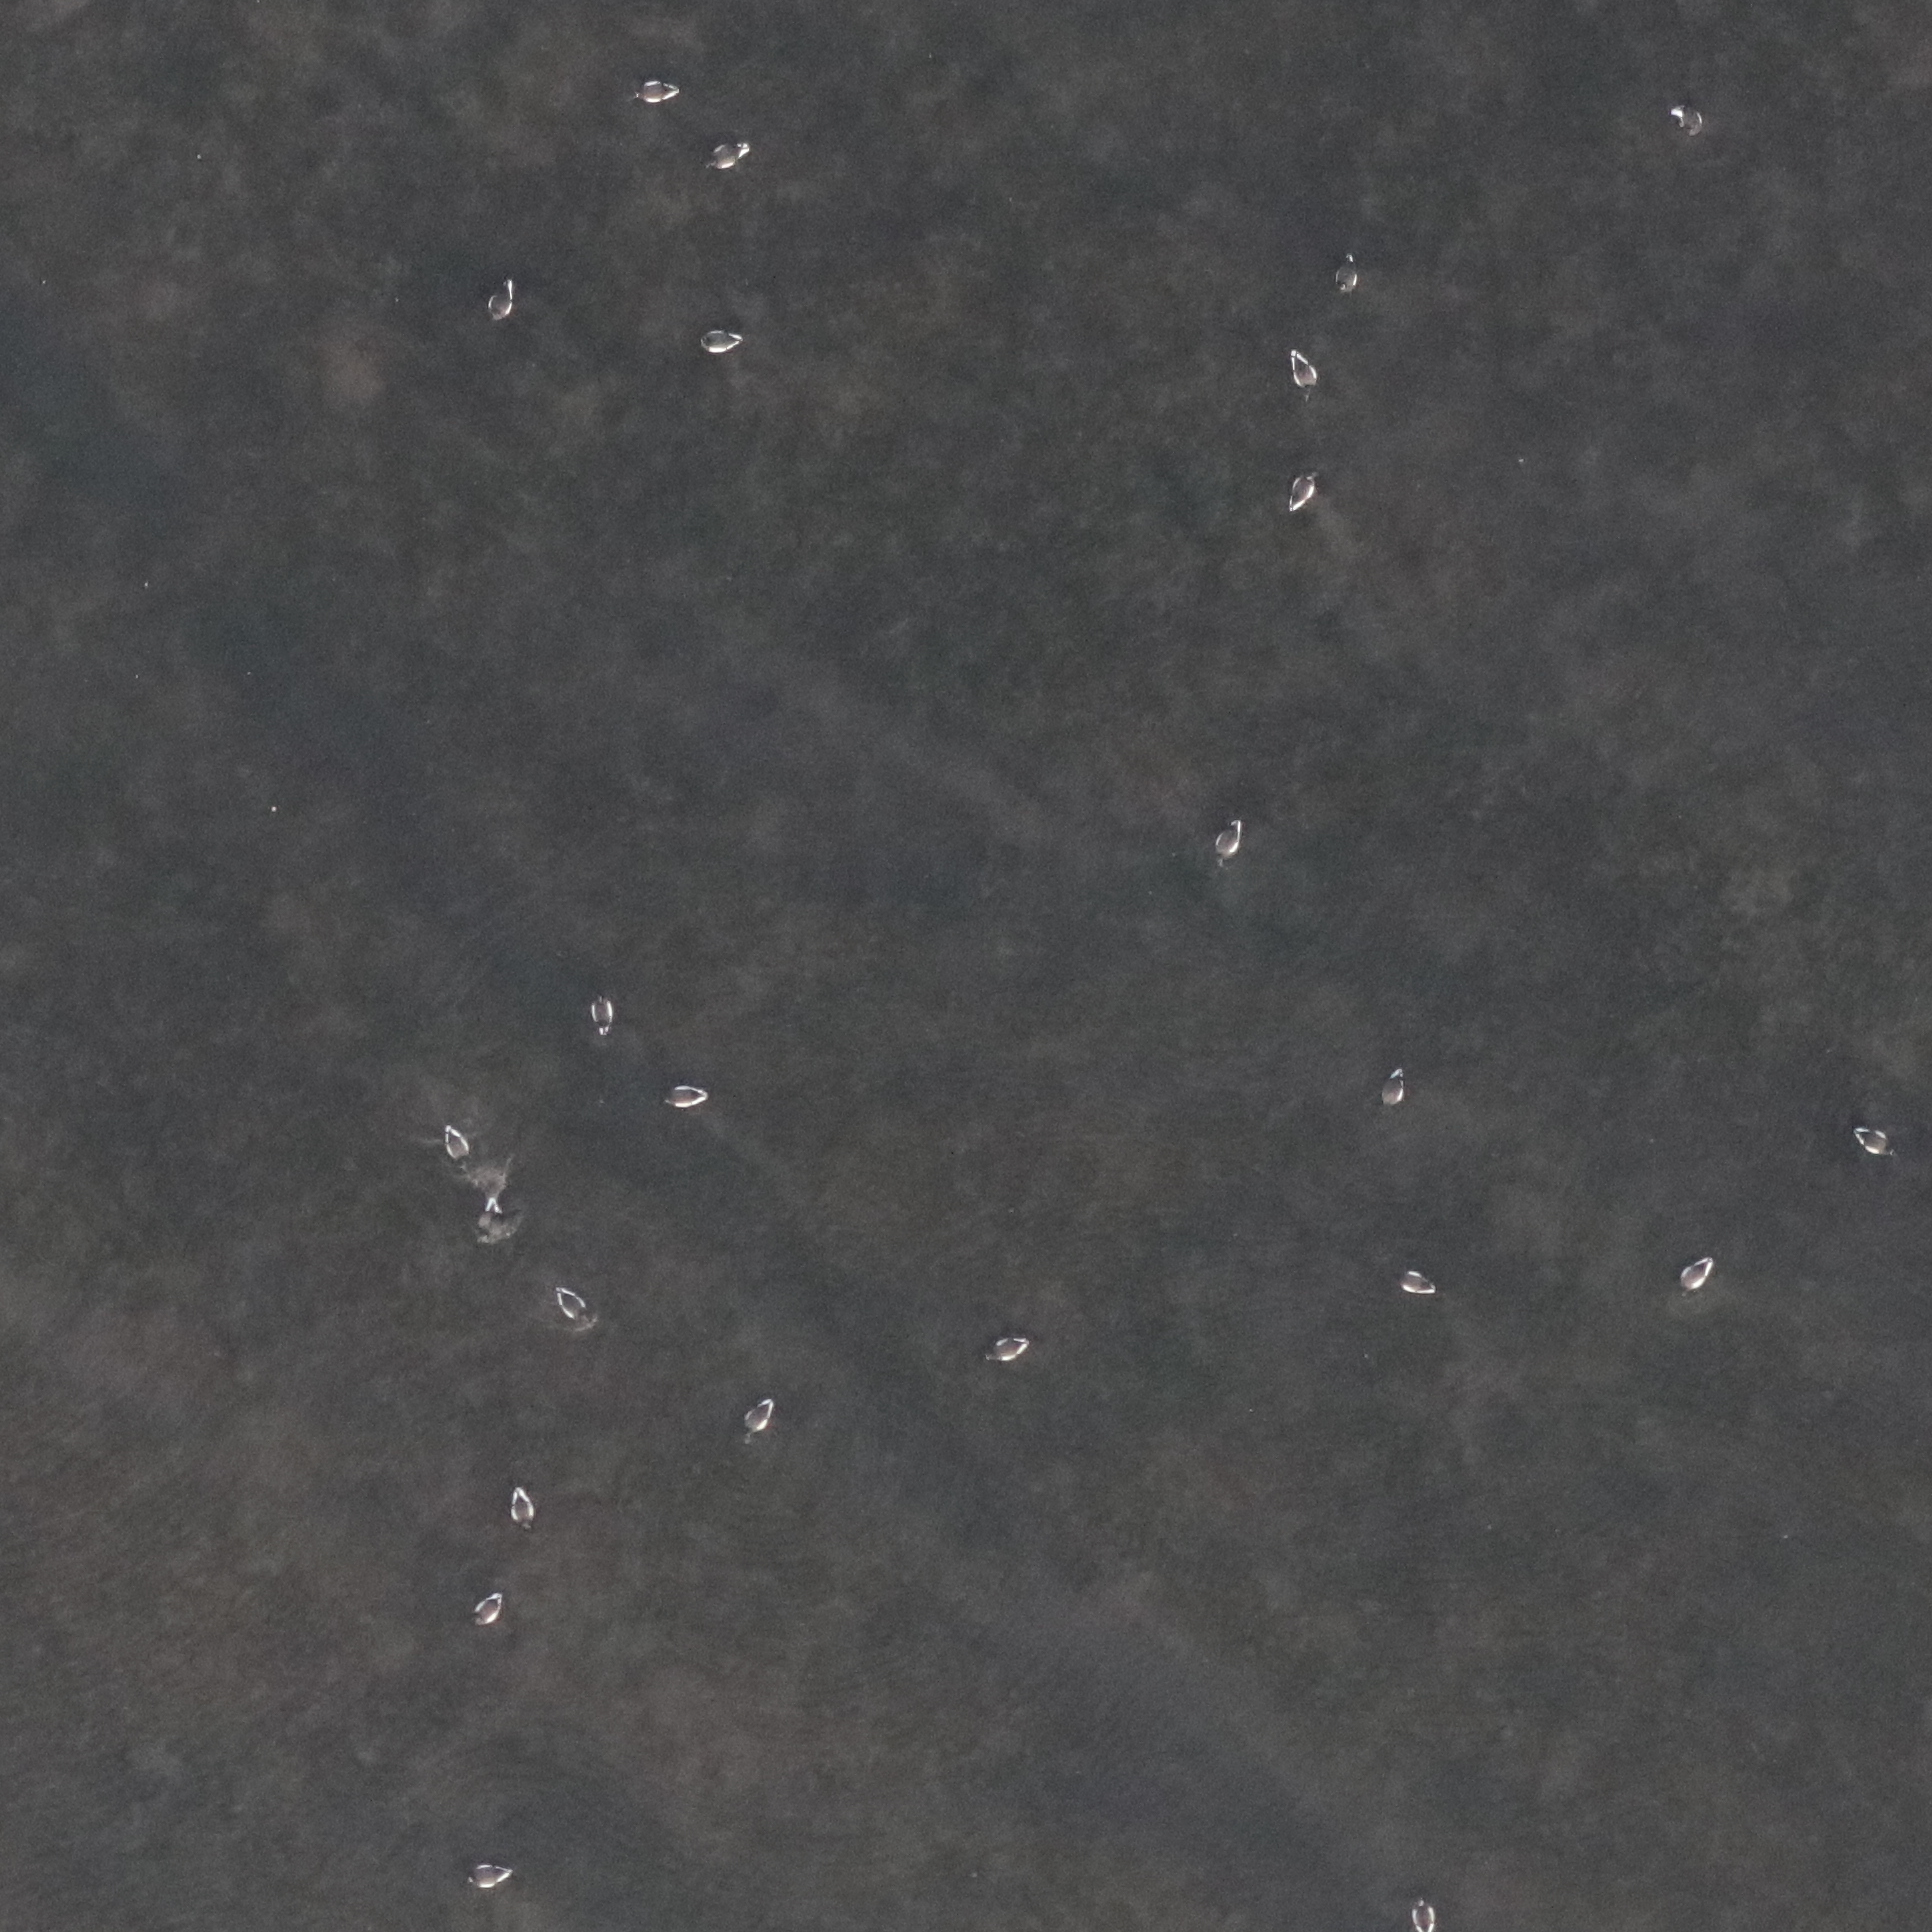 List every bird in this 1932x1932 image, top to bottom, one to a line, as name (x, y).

brant (655, 92)
brant (1689, 120)
brant (728, 155)
brant (1345, 274)
brant (499, 303)
brant (719, 341)
brant (1304, 374)
brant (1300, 490)
brant (1227, 841)
brant (602, 1012)
brant (1391, 1089)
brant (684, 1096)
brant (1874, 1142)
brant (456, 1146)
brant (492, 1220)
brant (1694, 1276)
brant (1415, 1282)
brant (572, 1306)
brant (1008, 1349)
brant (757, 1417)
brant (523, 1509)
brant (488, 1609)
brant (488, 1876)
brant (1423, 1919)